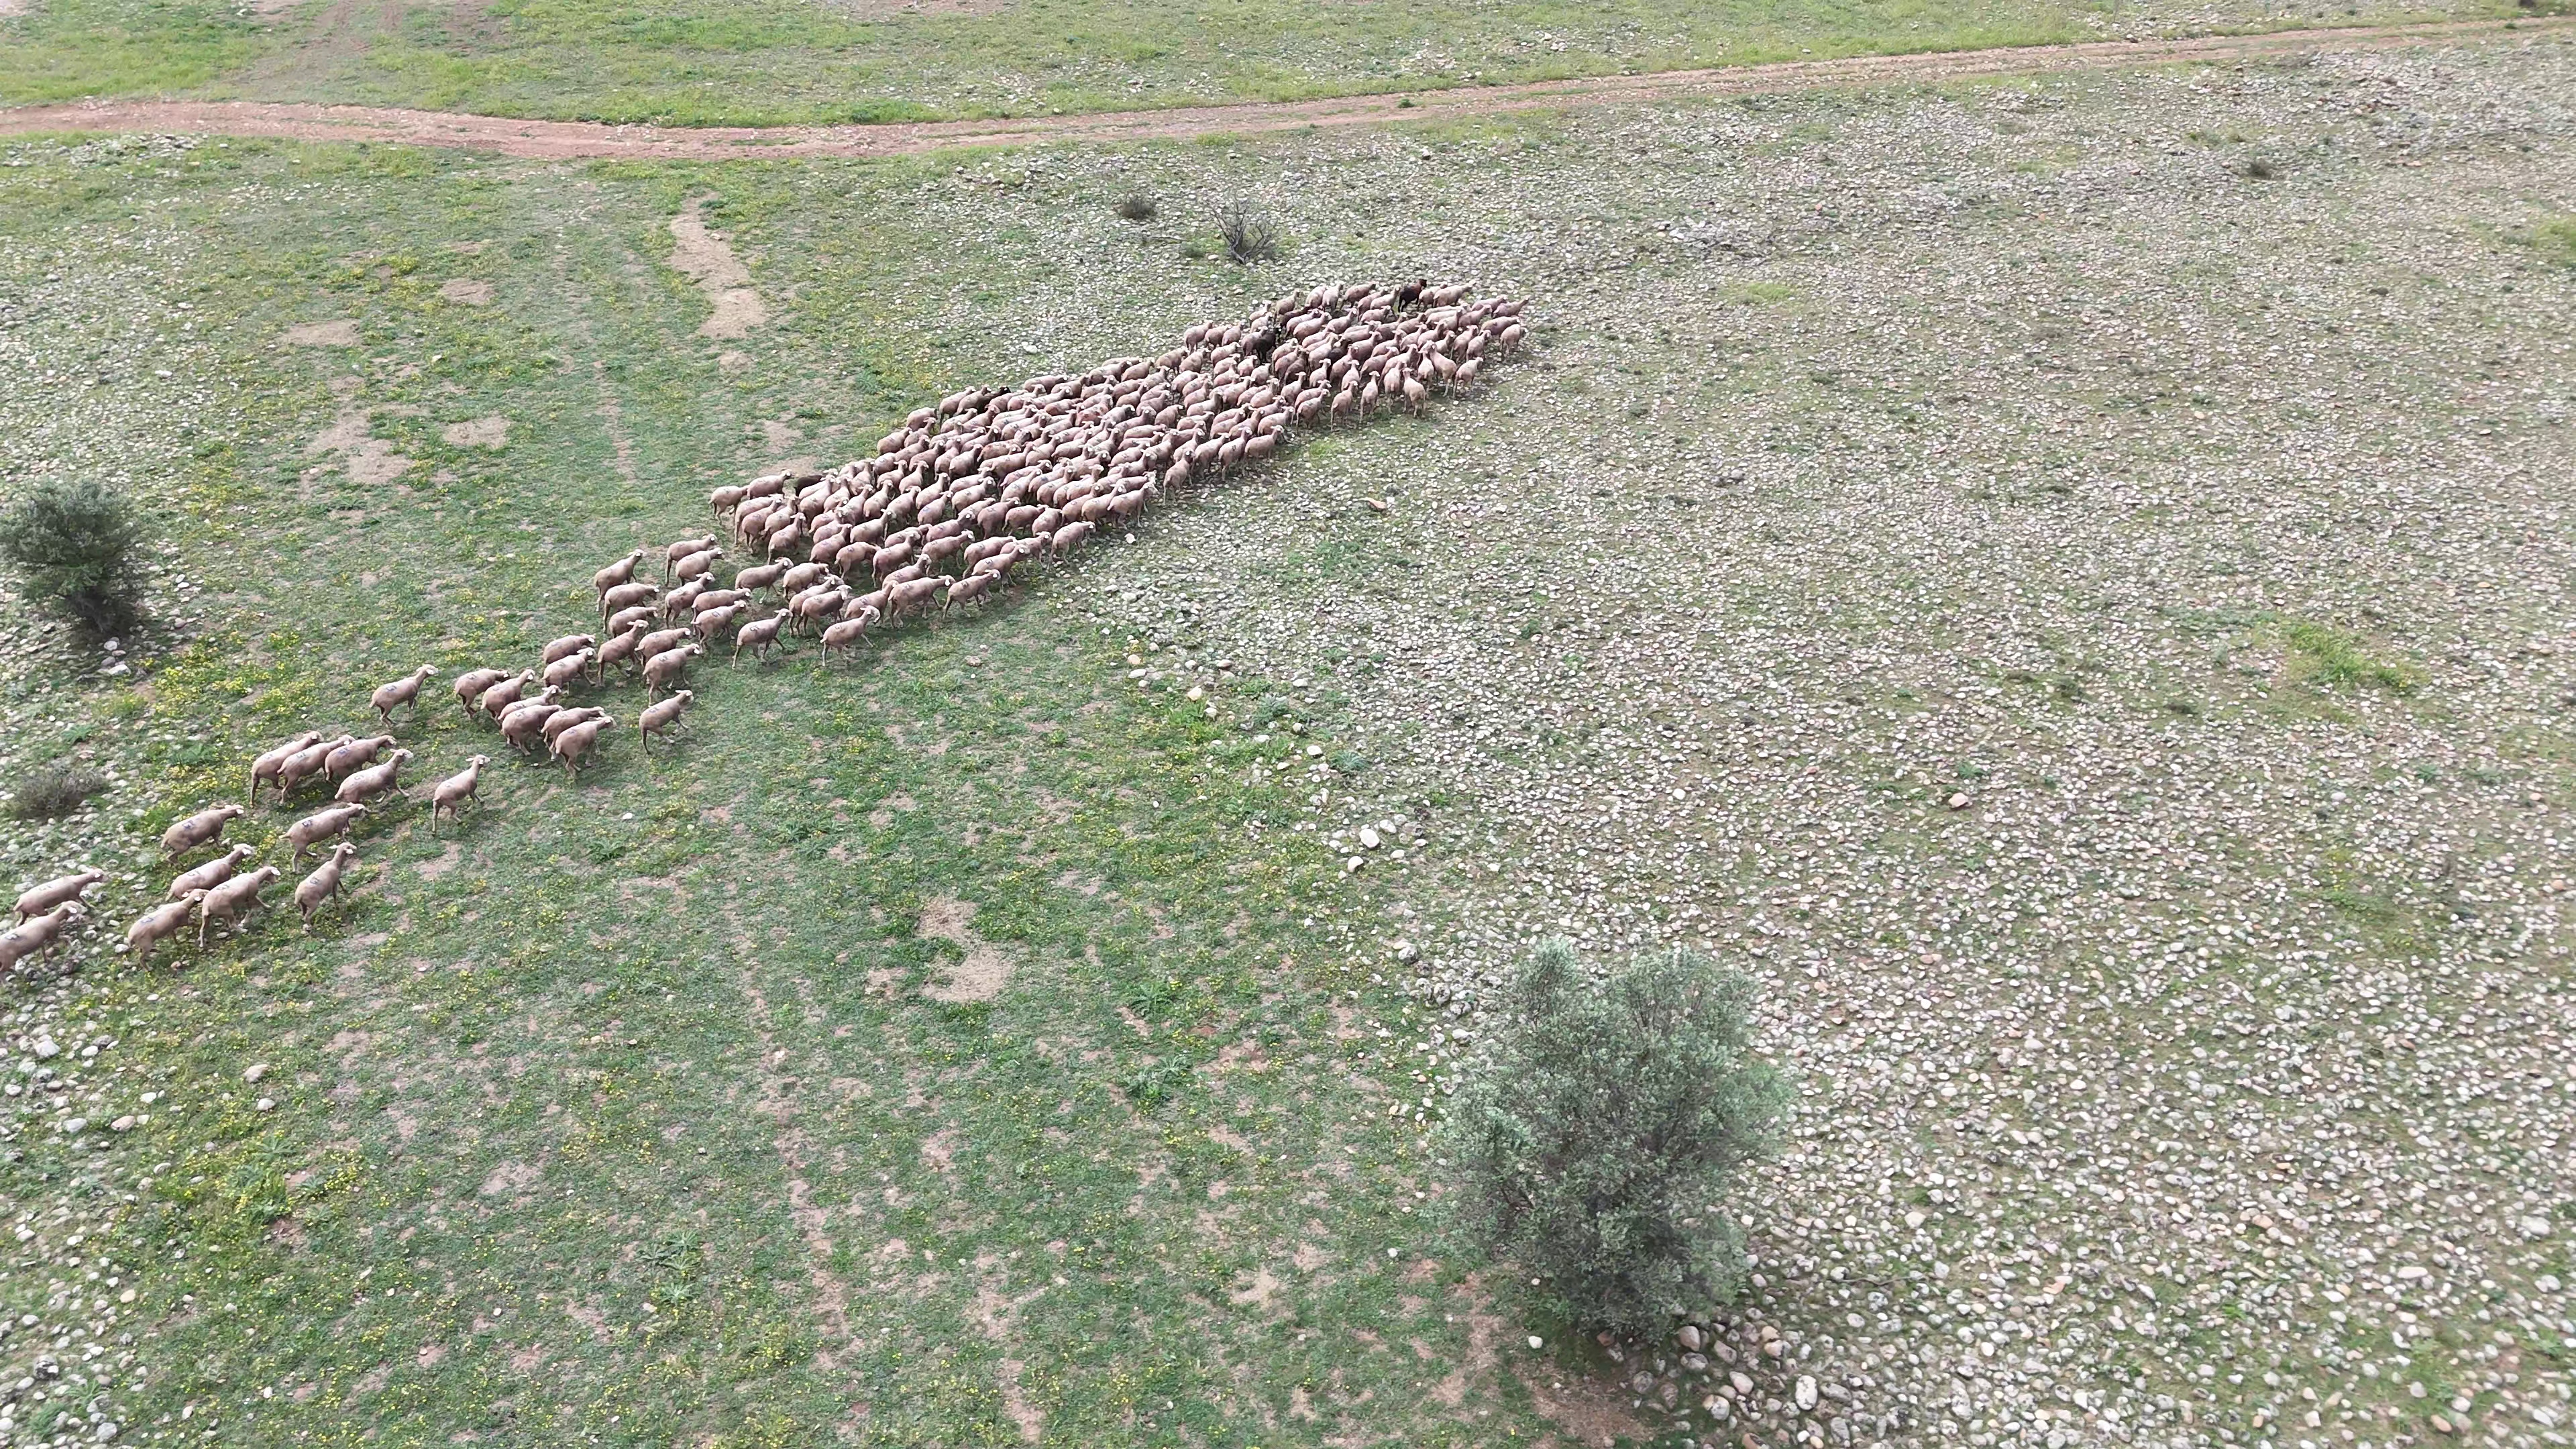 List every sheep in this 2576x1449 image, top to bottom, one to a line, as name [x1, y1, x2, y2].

sheep [1398, 278, 1427, 312]
sheep [1322, 281, 1347, 315]
sheep [1339, 282, 1377, 311]
sheep [1417, 282, 1448, 311]
sheep [1433, 283, 1474, 308]
sheep [1305, 283, 1327, 310]
sheep [1370, 284, 1402, 321]
sheep [1356, 286, 1388, 322]
sheep [1273, 288, 1300, 326]
sheep [1470, 294, 1509, 319]
sheep [1492, 297, 1530, 320]
sheep [1248, 300, 1272, 328]
sheep [1458, 303, 1493, 333]
sheep [1425, 303, 1472, 329]
sheep [1277, 304, 1314, 341]
sheep [1424, 305, 1460, 318]
sheep [1360, 305, 1392, 325]
sheep [1328, 308, 1359, 334]
sheep [1284, 308, 1320, 340]
sheep [1439, 308, 1467, 330]
sheep [1293, 311, 1332, 345]
sheep [1374, 311, 1409, 344]
sheep [1250, 312, 1273, 333]
sheep [1396, 312, 1427, 334]
sheep [1479, 315, 1521, 342]
sheep [1184, 319, 1214, 355]
sheep [1347, 320, 1380, 343]
sheep [1417, 321, 1444, 351]
sheep [1255, 323, 1282, 363]
sheep [1204, 323, 1232, 360]
sheep [1302, 324, 1335, 347]
sheep [1401, 324, 1429, 351]
sheep [1500, 324, 1526, 361]
sheep [1344, 325, 1368, 334]
sheep [1450, 325, 1478, 366]
sheep [1222, 326, 1242, 346]
sheep [1241, 326, 1268, 356]
sheep [1370, 329, 1407, 357]
sheep [1466, 330, 1492, 360]
sheep [1435, 330, 1455, 356]
sheep [1352, 330, 1383, 362]
sheep [1306, 332, 1334, 351]
sheep [1308, 333, 1338, 370]
sheep [1327, 338, 1353, 364]
sheep [1272, 338, 1298, 373]
sheep [1424, 340, 1457, 397]
sheep [1211, 342, 1240, 369]
sheep [1329, 343, 1359, 392]
sheep [1377, 343, 1418, 386]
sheep [1275, 345, 1303, 385]
sheep [1156, 346, 1186, 376]
sheep [1360, 346, 1400, 378]
sheep [1416, 347, 1434, 392]
sheep [1283, 347, 1309, 385]
sheep [1180, 348, 1211, 374]
sheep [1213, 353, 1241, 378]
sheep [1237, 355, 1258, 382]
sheep [1101, 356, 1142, 366]
sheep [1453, 356, 1484, 400]
sheep [1121, 357, 1156, 382]
sheep [1085, 358, 1139, 386]
sheep [1309, 358, 1331, 387]
sheep [1384, 358, 1407, 413]
sheep [1341, 359, 1360, 396]
sheep [1213, 360, 1237, 388]
sheep [1249, 363, 1272, 388]
sheep [1144, 365, 1170, 390]
sheep [1402, 367, 1426, 419]
sheep [1171, 370, 1199, 404]
sheep [1359, 371, 1380, 423]
sheep [1281, 371, 1307, 406]
sheep [1182, 373, 1211, 397]
sheep [1209, 374, 1240, 399]
sheep [1051, 374, 1092, 399]
sheep [1024, 375, 1074, 395]
sheep [1080, 375, 1117, 399]
sheep [1224, 375, 1255, 408]
sheep [1250, 378, 1280, 408]
sheep [1184, 378, 1213, 412]
sheep [1112, 379, 1144, 399]
sheep [1291, 379, 1332, 425]
sheep [1329, 380, 1358, 432]
sheep [1116, 382, 1149, 409]
sheep [1140, 382, 1171, 402]
sheep [1007, 384, 1046, 411]
sheep [1082, 384, 1114, 409]
sheep [953, 384, 991, 416]
sheep [1237, 385, 1268, 406]
sheep [939, 386, 977, 428]
sheep [976, 385, 1011, 415]
sheep [1034, 386, 1073, 409]
sheep [1295, 389, 1330, 436]
sheep [990, 389, 1028, 412]
sheep [1136, 390, 1171, 416]
sheep [1187, 392, 1227, 416]
sheep [1075, 394, 1113, 427]
sheep [1257, 395, 1286, 417]
sheep [992, 396, 1037, 423]
sheep [1047, 402, 1085, 425]
sheep [1212, 402, 1252, 426]
sheep [963, 403, 1000, 433]
sheep [993, 404, 1039, 430]
sheep [1106, 404, 1135, 423]
sheep [1154, 404, 1184, 428]
sheep [1114, 406, 1157, 446]
sheep [1257, 406, 1296, 443]
sheep [1229, 406, 1267, 441]
sheep [907, 407, 938, 433]
sheep [1000, 409, 1046, 440]
sheep [1041, 409, 1077, 437]
sheep [1209, 410, 1245, 440]
sheep [1177, 410, 1215, 431]
sheep [1074, 414, 1111, 440]
sheep [904, 417, 937, 447]
sheep [928, 418, 964, 449]
sheep [1088, 418, 1116, 447]
sheep [1162, 420, 1207, 448]
sheep [1057, 421, 1095, 444]
sheep [1123, 423, 1168, 439]
sheep [1242, 425, 1285, 476]
sheep [961, 425, 1002, 453]
sheep [877, 426, 912, 456]
sheep [1219, 427, 1253, 482]
sheep [1173, 428, 1205, 463]
sheep [976, 428, 1032, 462]
sheep [1087, 428, 1121, 454]
sheep [1147, 429, 1181, 477]
sheep [972, 429, 978, 441]
sheep [1118, 431, 1165, 451]
sheep [1191, 433, 1231, 479]
sheep [1025, 433, 1064, 466]
sheep [895, 434, 930, 475]
sheep [934, 435, 966, 481]
sheep [1108, 439, 1150, 470]
sheep [909, 440, 946, 471]
sheep [987, 441, 1036, 499]
sheep [949, 444, 983, 477]
sheep [1052, 443, 1095, 471]
sheep [978, 444, 1021, 473]
sheep [1162, 446, 1196, 507]
sheep [1108, 449, 1157, 477]
sheep [1074, 450, 1111, 480]
sheep [873, 452, 898, 474]
sheep [850, 457, 875, 498]
sheep [1028, 457, 1073, 503]
sheep [876, 459, 908, 487]
sheep [1000, 459, 1052, 492]
sheep [899, 460, 929, 494]
sheep [832, 462, 859, 494]
sheep [1097, 462, 1133, 494]
sheep [1067, 464, 1104, 500]
sheep [1037, 466, 1077, 505]
sheep [949, 467, 993, 494]
sheep [798, 468, 838, 500]
sheep [1000, 468, 1043, 502]
sheep [747, 469, 795, 499]
sheep [1116, 470, 1157, 513]
sheep [915, 472, 951, 512]
sheep [793, 474, 824, 496]
sheep [800, 474, 836, 529]
sheep [1053, 474, 1091, 509]
sheep [823, 476, 850, 513]
sheep [951, 476, 996, 518]
sheep [863, 479, 894, 522]
sheep [1107, 481, 1158, 530]
sheep [1062, 482, 1104, 524]
sheep [1081, 483, 1127, 524]
sheep [842, 484, 876, 526]
sheep [708, 485, 748, 525]
sheep [884, 485, 921, 541]
sheep [917, 491, 953, 526]
sheep [733, 494, 783, 545]
sheep [765, 496, 801, 536]
sheep [809, 497, 849, 536]
sheep [977, 497, 1022, 540]
sheep [742, 497, 784, 556]
sheep [958, 497, 996, 517]
sheep [1002, 504, 1049, 536]
sheep [813, 507, 848, 543]
sheep [1032, 507, 1063, 537]
sheep [850, 508, 897, 543]
sheep [926, 511, 976, 542]
sheep [767, 512, 806, 565]
sheep [1046, 521, 1096, 572]
sheep [809, 523, 853, 563]
sheep [885, 524, 933, 545]
sheep [922, 528, 975, 575]
sheep [872, 530, 921, 588]
sheep [1000, 531, 1052, 584]
sheep [665, 533, 720, 587]
sheep [962, 536, 1017, 579]
sheep [971, 537, 1030, 595]
sheep [834, 542, 882, 584]
sheep [675, 547, 725, 587]
sheep [594, 548, 644, 612]
sheep [882, 554, 932, 590]
sheep [735, 557, 794, 604]
sheep [782, 562, 830, 604]
sheep [942, 569, 1001, 620]
sheep [665, 571, 715, 629]
sheep [789, 574, 844, 637]
sheep [888, 575, 957, 629]
sheep [844, 580, 899, 629]
sheep [602, 582, 660, 634]
sheep [690, 584, 753, 642]
sheep [800, 584, 852, 639]
sheep [691, 600, 749, 649]
sheep [820, 605, 881, 666]
sheep [608, 606, 658, 639]
sheep [732, 608, 793, 668]
sheep [597, 619, 649, 687]
sheep [634, 627, 693, 685]
sheep [543, 633, 596, 665]
sheep [643, 643, 703, 708]
sheep [541, 647, 598, 704]
sheep [369, 664, 438, 728]
sheep [480, 668, 539, 728]
sheep [454, 668, 512, 720]
sheep [498, 684, 563, 750]
sheep [638, 690, 694, 755]
sheep [502, 704, 565, 757]
sheep [541, 706, 605, 761]
sheep [555, 716, 617, 779]
sheep [249, 729, 324, 808]
sheep [277, 734, 356, 805]
sheep [324, 735, 398, 790]
sheep [335, 748, 414, 832]
sheep [431, 754, 491, 837]
sheep [279, 802, 367, 875]
sheep [160, 804, 247, 867]
sheep [165, 843, 258, 902]
sheep [294, 842, 357, 933]
sheep [200, 866, 281, 949]
sheep [14, 867, 108, 927]
sheep [128, 888, 210, 971]
sheep [0, 901, 88, 988]